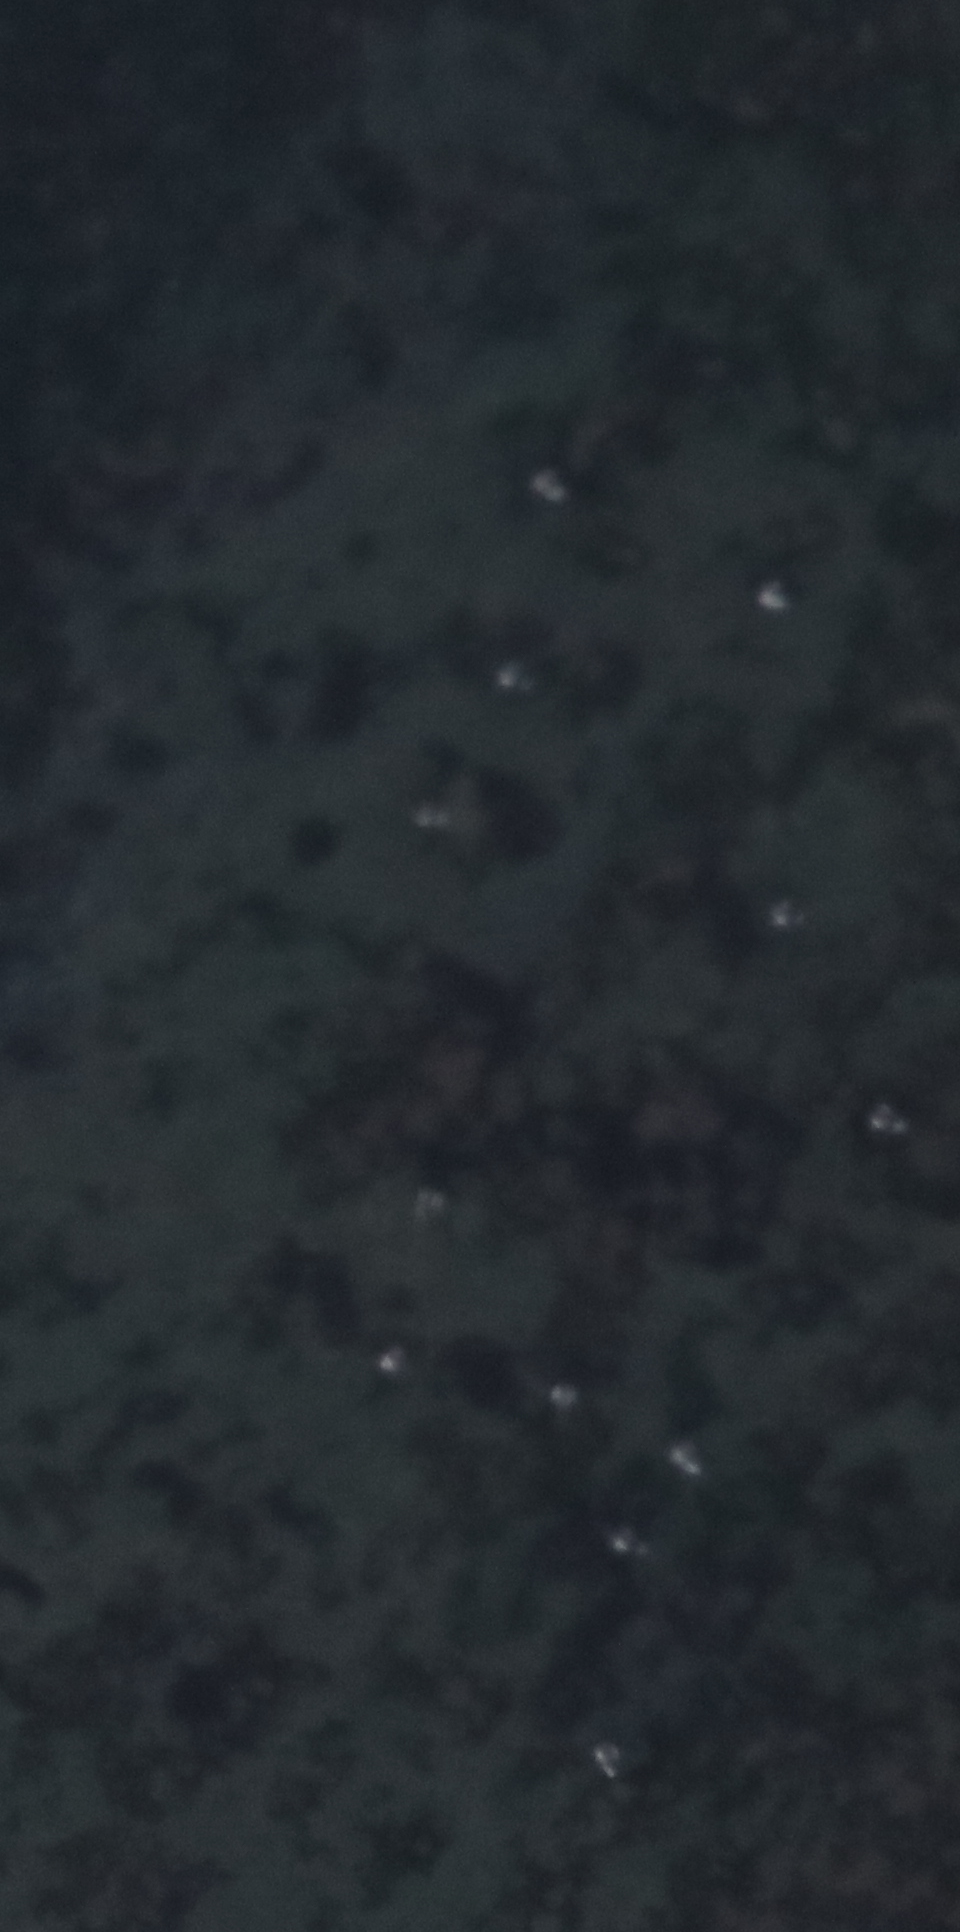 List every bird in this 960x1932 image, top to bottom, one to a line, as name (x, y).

brant (548, 485)
brant (776, 596)
brant (512, 679)
brant (431, 810)
brant (784, 908)
brant (886, 1120)
brant (428, 1203)
brant (396, 1358)
brant (562, 1393)
brant (685, 1455)
brant (627, 1534)
brant (608, 1757)